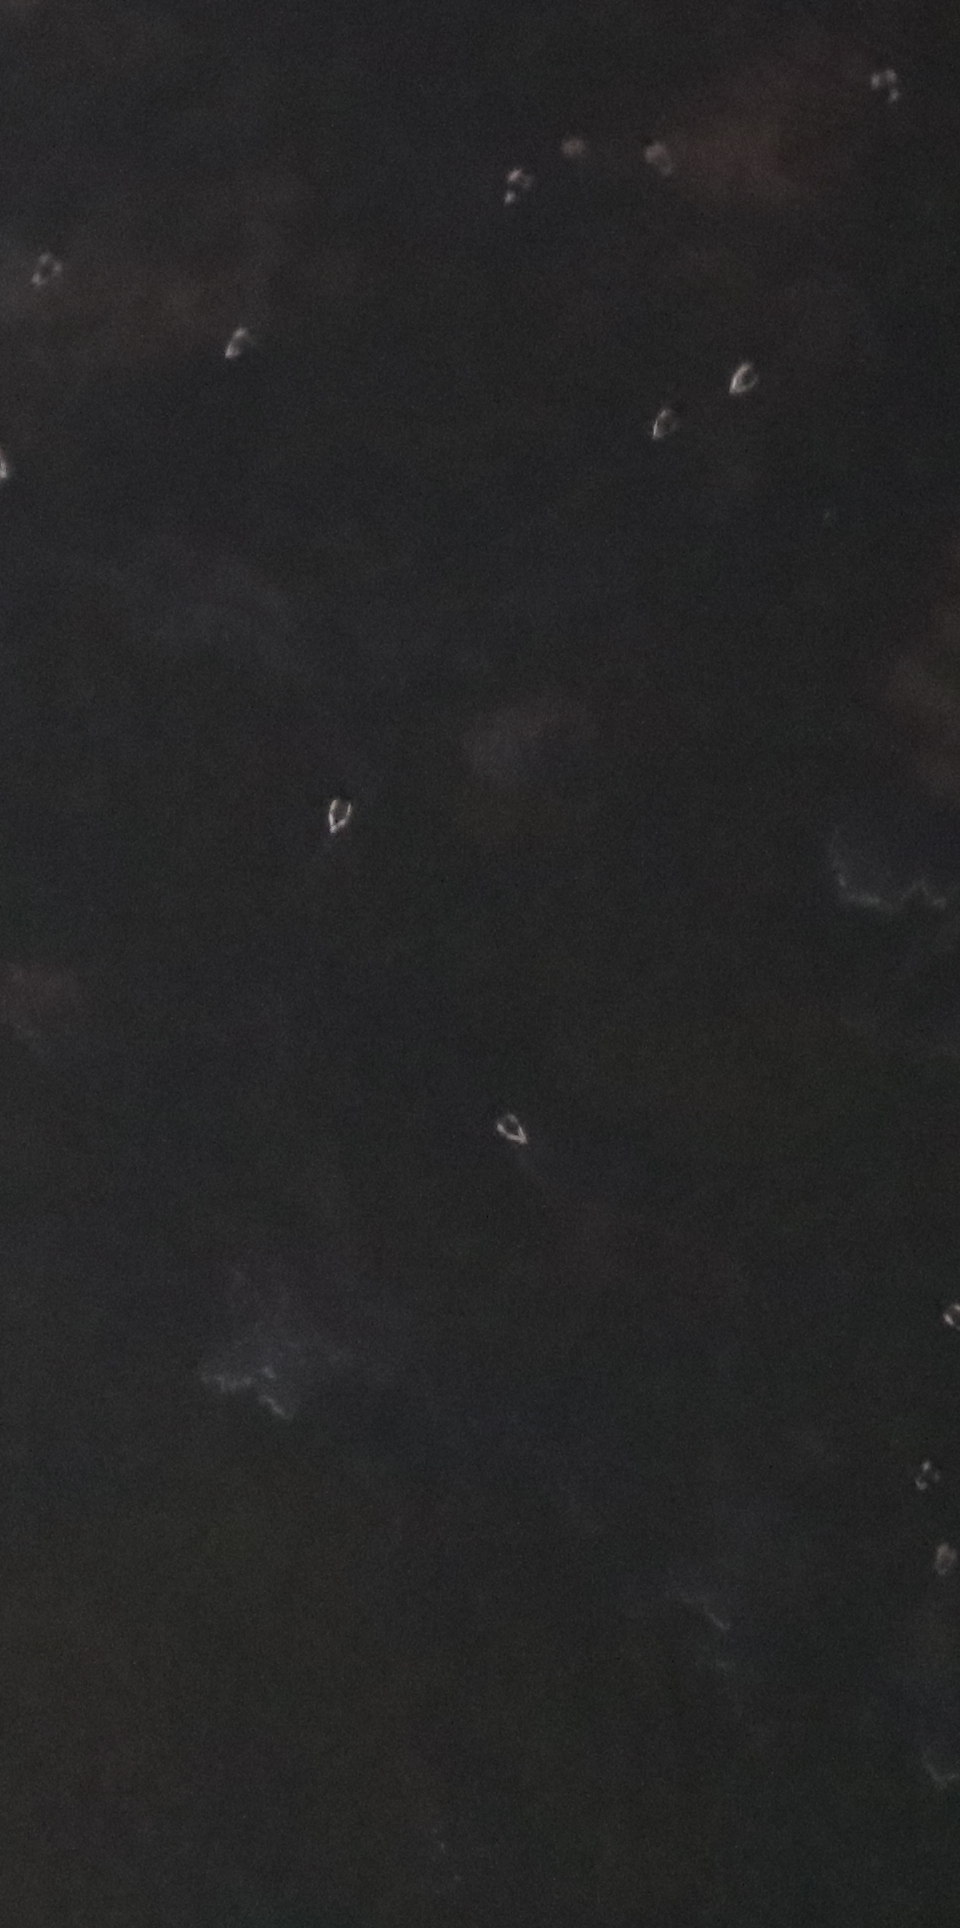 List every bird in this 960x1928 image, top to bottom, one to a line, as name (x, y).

brant (883, 81)
other bird (570, 147)
other bird (657, 154)
brant (515, 188)
brant (49, 266)
brant (238, 344)
brant (745, 379)
brant (666, 425)
brant (341, 813)
brant (510, 1127)
brant (954, 1314)
brant (929, 1473)
other bird (946, 1557)